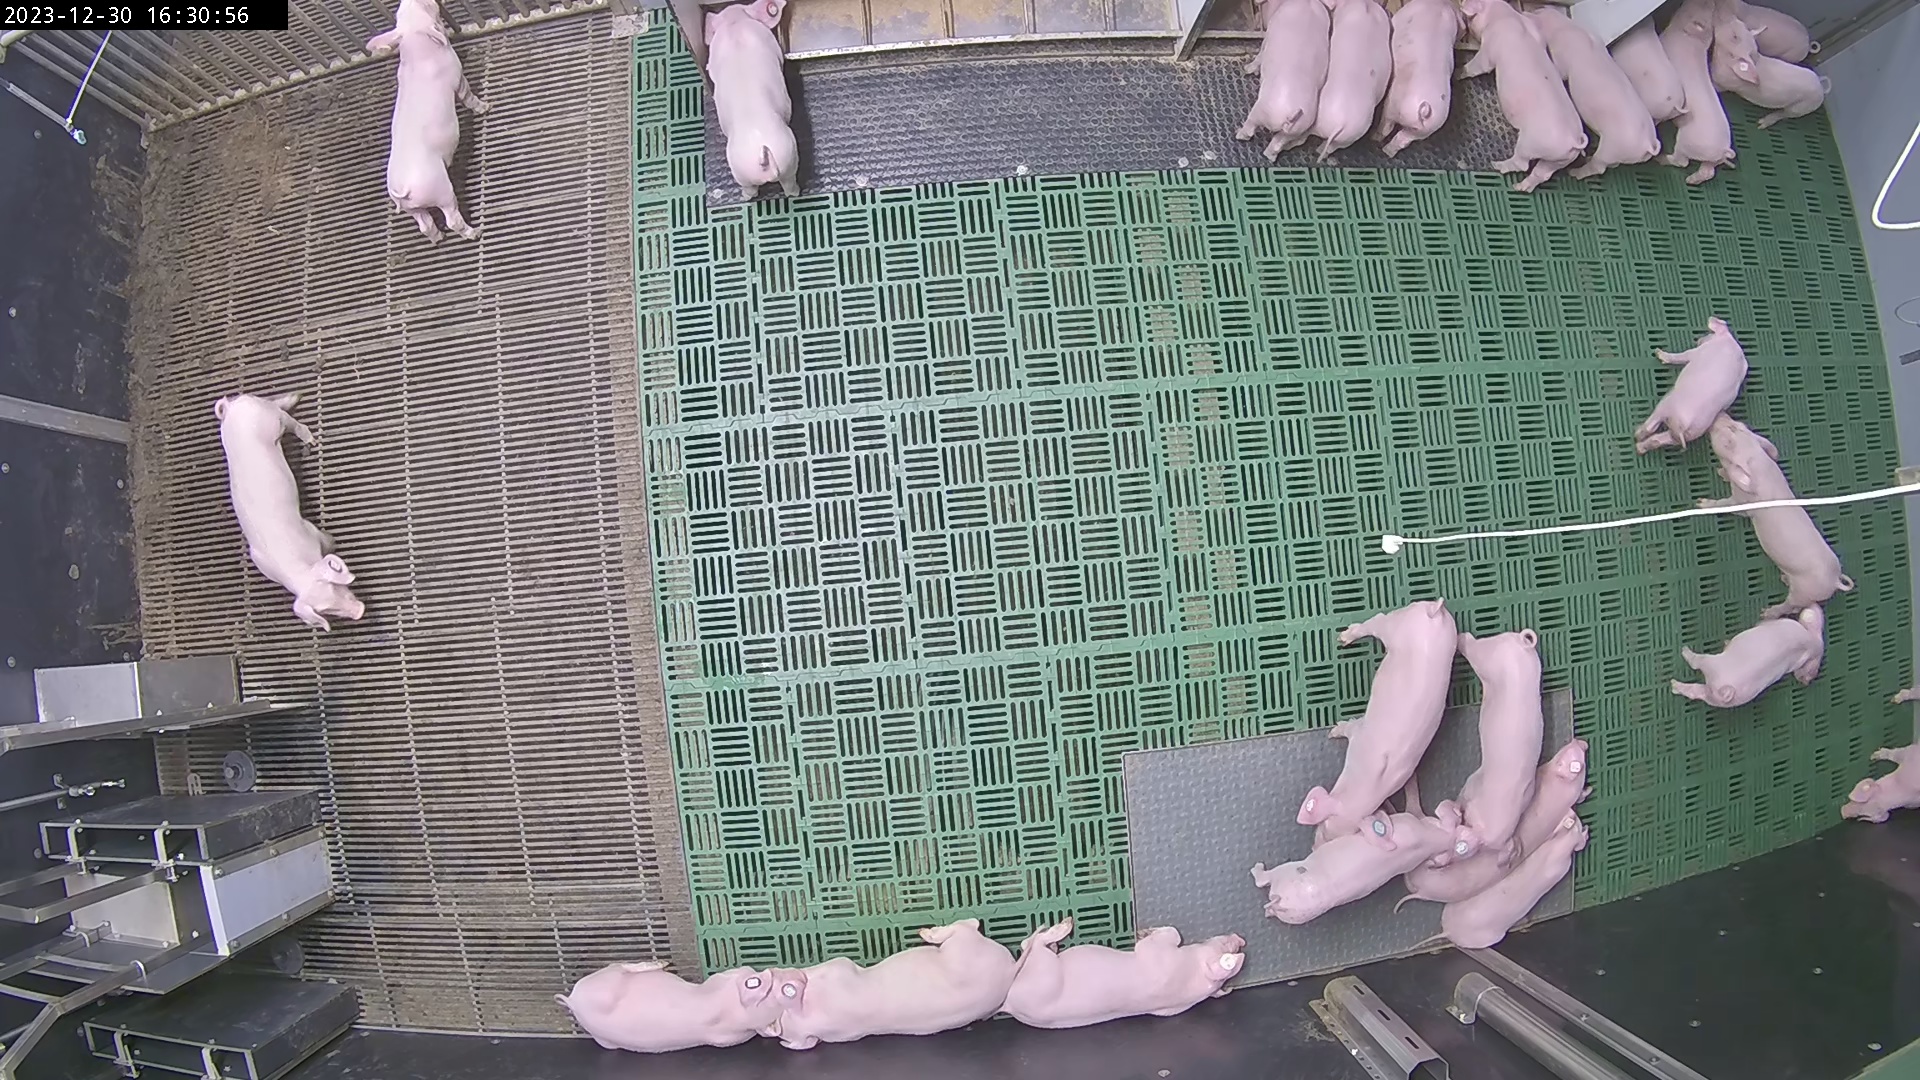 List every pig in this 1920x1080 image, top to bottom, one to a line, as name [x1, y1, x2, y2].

pig [704, 0, 800, 202]
pig [1236, 0, 1330, 160]
pig [1281, 0, 1392, 161]
pig [1373, 0, 1467, 159]
pig [1454, 0, 1588, 196]
pig [1658, 0, 1736, 183]
pig [364, 1, 489, 243]
pig [1726, 1, 1822, 65]
pig [1708, 2, 1829, 128]
pig [1519, 4, 1662, 183]
pig [1610, 15, 1690, 124]
pig [1634, 318, 1749, 457]
pig [216, 391, 371, 632]
pig [1696, 412, 1857, 619]
pig [1296, 597, 1457, 853]
pig [1670, 600, 1825, 709]
pig [1447, 627, 1543, 873]
pig [1840, 686, 1920, 824]
pig [1382, 738, 1590, 913]
pig [1250, 799, 1464, 926]
pig [1415, 810, 1590, 948]
pig [997, 916, 1248, 1030]
pig [772, 917, 1015, 1052]
pig [553, 960, 808, 1054]